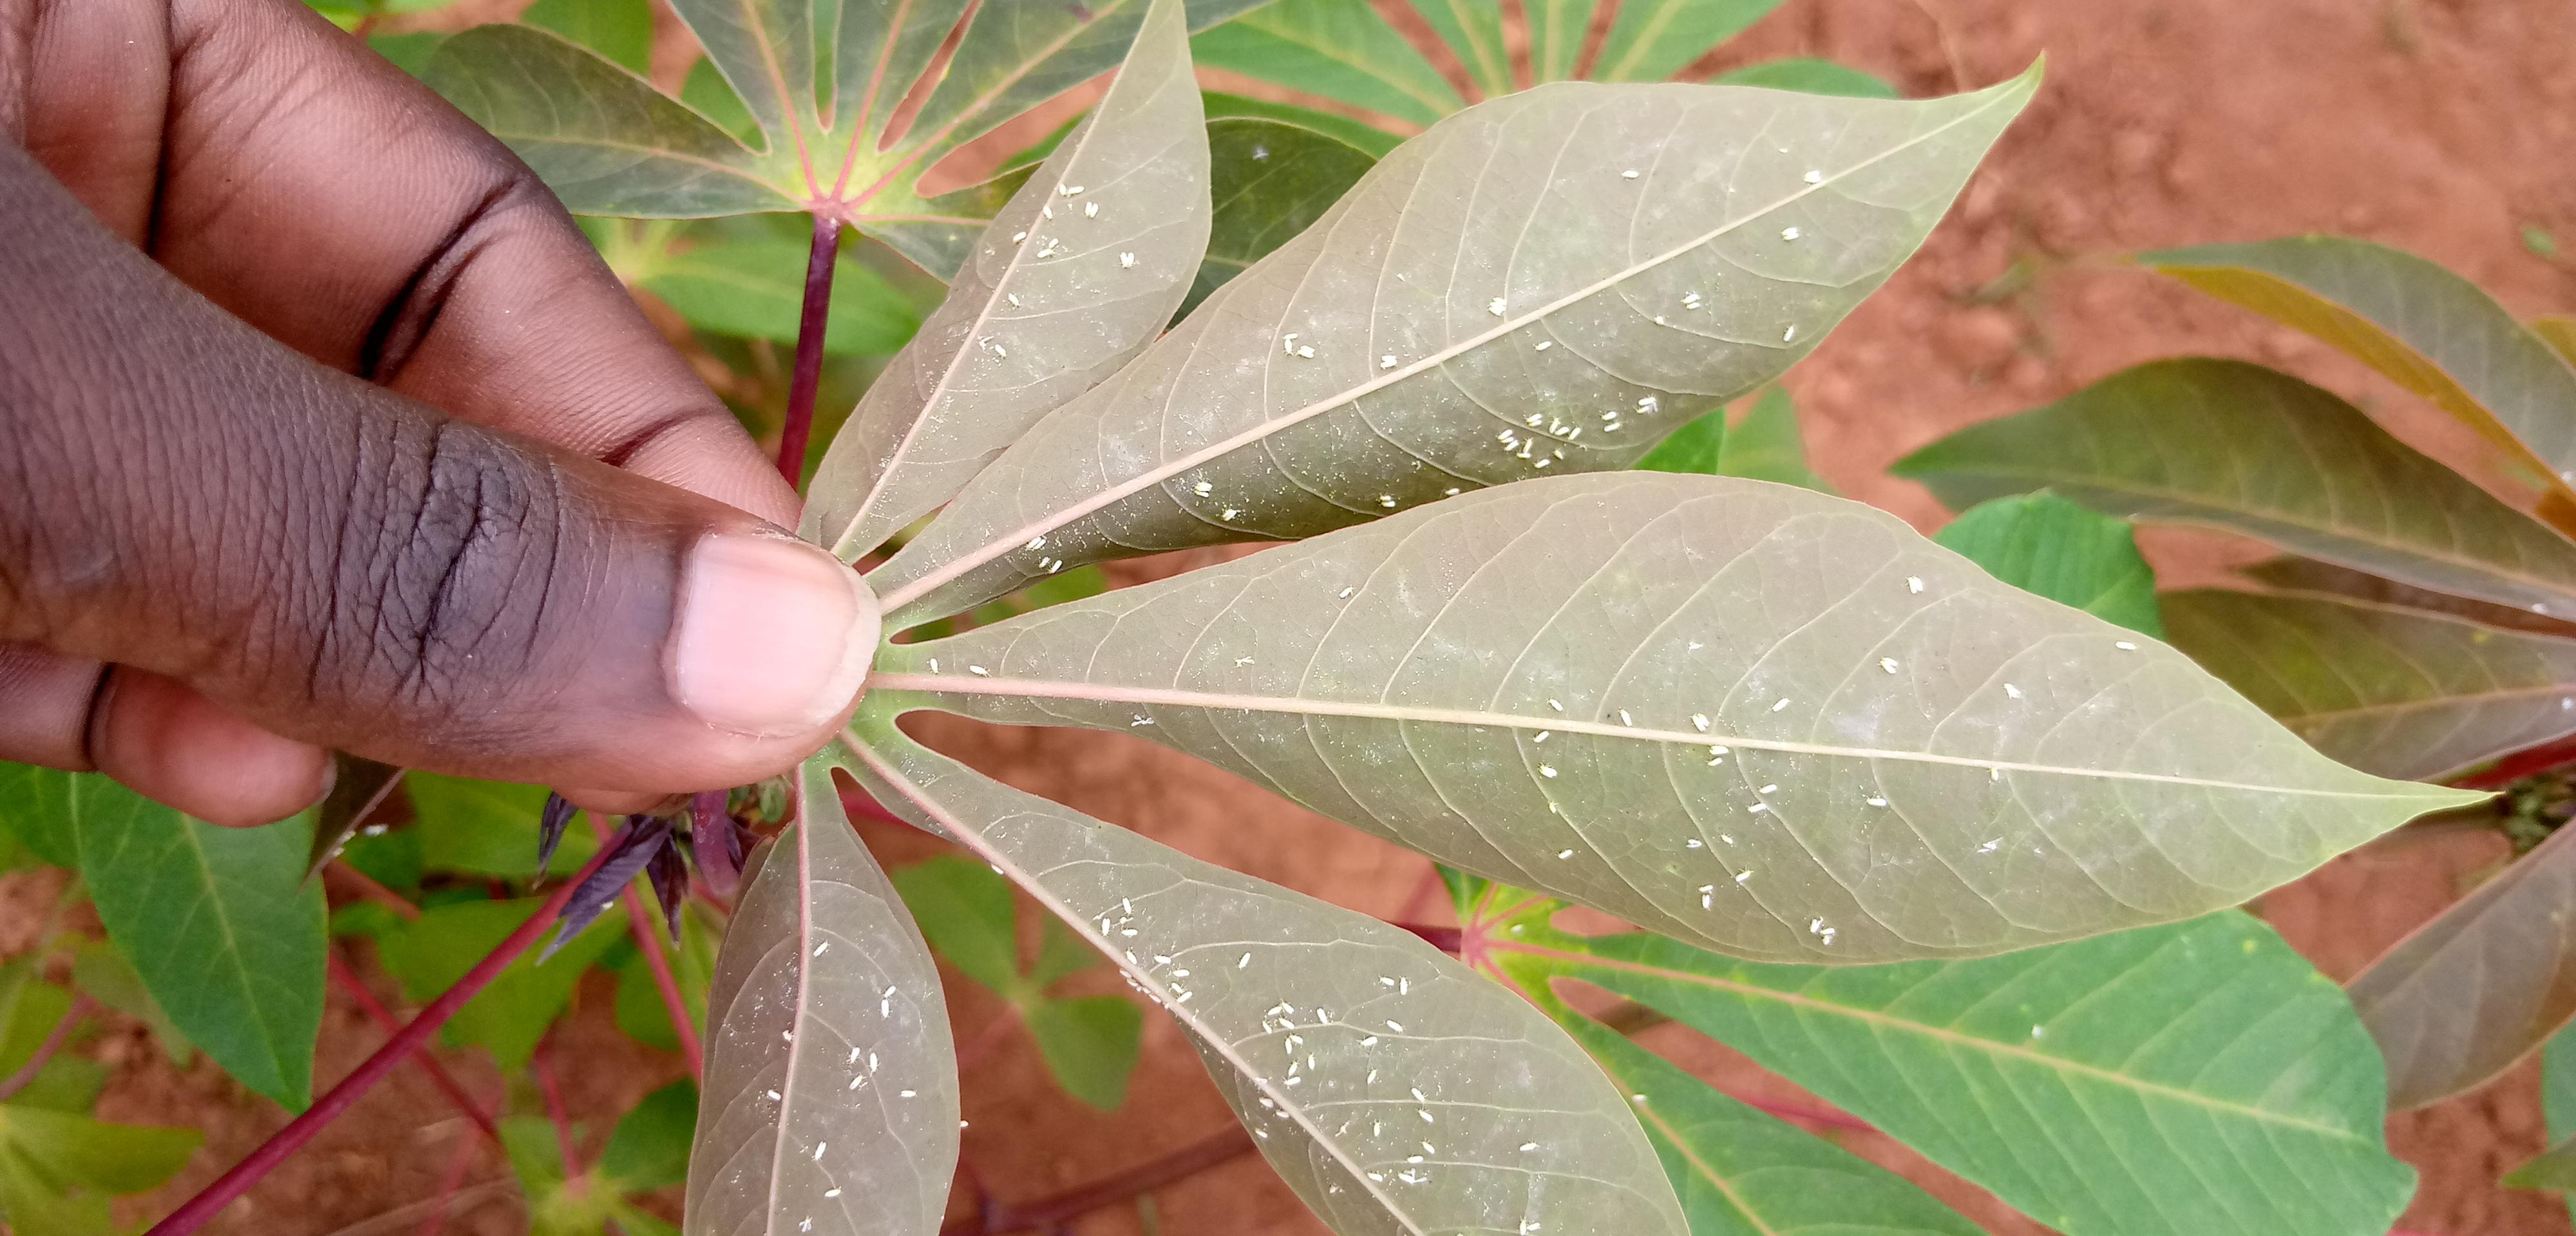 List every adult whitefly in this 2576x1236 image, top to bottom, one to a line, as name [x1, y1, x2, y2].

whitefly [1618, 167, 1642, 182]
whitefly [1801, 169, 1824, 177]
whitefly [1801, 176, 1823, 185]
whitefly [1057, 181, 1066, 199]
whitefly [1066, 182, 1086, 197]
whitefly [1083, 199, 1094, 218]
whitefly [1089, 201, 1100, 220]
whitefly [1041, 203, 1054, 222]
whitefly [1779, 225, 1799, 236]
whitefly [1010, 229, 1028, 243]
whitefly [1782, 232, 1802, 244]
whitefly [1046, 237, 1061, 248]
whitefly [1035, 248, 1056, 260]
whitefly [1128, 249, 1137, 271]
whitefly [1119, 250, 1128, 270]
whitefly [1006, 290, 1021, 310]
whitefly [1681, 290, 1701, 306]
whitefly [1491, 295, 1510, 306]
whitefly [1488, 300, 1508, 312]
whitefly [1686, 300, 1702, 312]
whitefly [1487, 306, 1504, 318]
whitefly [1781, 323, 1796, 346]
whitefly [1280, 331, 1300, 340]
whitefly [1282, 337, 1294, 357]
whitefly [1532, 337, 1553, 353]
whitefly [992, 341, 1010, 360]
whitefly [1298, 344, 1316, 354]
whitefly [1295, 349, 1314, 360]
whitefly [1379, 353, 1398, 361]
whitefly [1379, 360, 1399, 371]
whitefly [1636, 394, 1658, 409]
whitefly [1634, 404, 1652, 417]
whitefly [1599, 409, 1618, 424]
whitefly [1525, 412, 1544, 424]
whitefly [1546, 416, 1561, 435]
whitefly [1526, 418, 1543, 429]
whitefly [1602, 420, 1621, 435]
whitefly [1553, 426, 1571, 437]
whitefly [1566, 426, 1582, 443]
whitefly [1495, 428, 1515, 441]
whitefly [1498, 435, 1515, 445]
whitefly [1522, 437, 1533, 453]
whitefly [1502, 438, 1520, 453]
whitefly [1551, 448, 1565, 461]
whitefly [1515, 452, 1534, 460]
whitefly [1532, 457, 1551, 471]
whitefly [1197, 481, 1216, 490]
whitefly [1193, 484, 1213, 492]
whitefly [1443, 485, 1461, 498]
whitefly [1192, 489, 1211, 500]
whitefly [1376, 494, 1393, 503]
whitefly [1379, 501, 1399, 509]
whitefly [1221, 507, 1234, 519]
whitefly [1223, 509, 1240, 523]
whitefly [1025, 536, 1043, 550]
whitefly [1032, 538, 1048, 552]
whitefly [1037, 554, 1052, 570]
whitefly [1046, 557, 1064, 576]
whitefly [1905, 575, 1918, 595]
whitefly [1912, 575, 1926, 594]
whitefly [1336, 584, 1356, 601]
whitefly [2113, 638, 2138, 653]
whitefly [928, 655, 942, 676]
whitefly [1882, 655, 1898, 669]
whitefly [1877, 659, 1897, 676]
whitefly [967, 663, 990, 677]
whitefly [2000, 680, 2024, 701]
whitefly [1770, 695, 1792, 716]
whitefly [1546, 697, 1566, 714]
whitefly [1618, 707, 1636, 727]
whitefly [1128, 710, 1157, 731]
whitefly [1696, 711, 1711, 730]
whitefly [1690, 713, 1707, 735]
whitefly [1531, 729, 1550, 745]
whitefly [1705, 756, 1725, 769]
whitefly [1539, 762, 1559, 780]
whitefly [1988, 765, 2002, 785]
whitefly [1756, 782, 1780, 796]
whitefly [1863, 795, 1889, 810]
whitefly [1546, 800, 1562, 818]
whitefly [1746, 801, 1771, 815]
whitefly [1718, 832, 1736, 846]
whitefly [1555, 845, 1576, 863]
whitefly [989, 863, 1005, 877]
whitefly [1732, 868, 1758, 885]
whitefly [1696, 883, 1715, 892]
whitefly [1698, 890, 1717, 910]
whitefly [1120, 895, 1136, 915]
whitefly [1807, 915, 1824, 935]
whitefly [1099, 915, 1112, 939]
whitefly [1819, 926, 1836, 935]
whitefly [1119, 927, 1141, 938]
whitefly [1819, 933, 1833, 948]
whitefly [812, 937, 833, 960]
whitefly [1124, 948, 1140, 966]
whitefly [1236, 948, 1254, 972]
whitefly [1151, 953, 1173, 966]
whitefly [1117, 966, 1133, 979]
whitefly [1171, 967, 1191, 979]
whitefly [1397, 974, 1409, 998]
whitefly [1378, 975, 1396, 990]
whitefly [1124, 978, 1140, 988]
whitefly [1170, 981, 1184, 994]
whitefly [881, 983, 900, 1000]
whitefly [1141, 985, 1150, 995]
whitefly [1175, 989, 1194, 1004]
whitefly [1148, 993, 1162, 1005]
whitefly [879, 998, 893, 1022]
whitefly [1280, 1000, 1297, 1016]
whitefly [1265, 1003, 1283, 1017]
whitefly [1315, 1006, 1331, 1026]
whitefly [1277, 1016, 1297, 1032]
whitefly [1383, 1017, 1406, 1035]
whitefly [1260, 1018, 1273, 1036]
whitefly [780, 1027, 797, 1045]
whitefly [1287, 1031, 1304, 1046]
whitefly [1356, 1033, 1379, 1048]
whitefly [1283, 1035, 1294, 1057]
whitefly [845, 1044, 864, 1066]
whitefly [867, 1049, 881, 1075]
whitefly [1305, 1052, 1319, 1072]
whitefly [1283, 1059, 1301, 1078]
whitefly [1365, 1067, 1381, 1087]
whitefly [846, 1072, 866, 1093]
whitefly [1282, 1076, 1302, 1087]
whitefly [1409, 1085, 1428, 1103]
whitefly [765, 1087, 783, 1103]
whitefly [898, 1089, 918, 1101]
whitefly [1256, 1093, 1276, 1110]
whitefly [1274, 1107, 1292, 1120]
whitefly [1414, 1107, 1435, 1125]
whitefly [958, 1118, 971, 1130]
whitefly [1372, 1118, 1383, 1138]
whitefly [1253, 1125, 1271, 1141]
whitefly [1419, 1138, 1440, 1157]
whitefly [810, 1139, 828, 1164]
whitefly [1517, 1141, 1540, 1154]
whitefly [1404, 1154, 1427, 1166]
whitefly [1365, 1170, 1385, 1185]
whitefly [1396, 1170, 1416, 1186]
whitefly [1327, 1184, 1338, 1197]
whitefly [822, 1186, 842, 1199]
whitefly [796, 1214, 814, 1234]
whitefly [1517, 1216, 1527, 1236]
whitefly [1526, 1221, 1543, 1233]